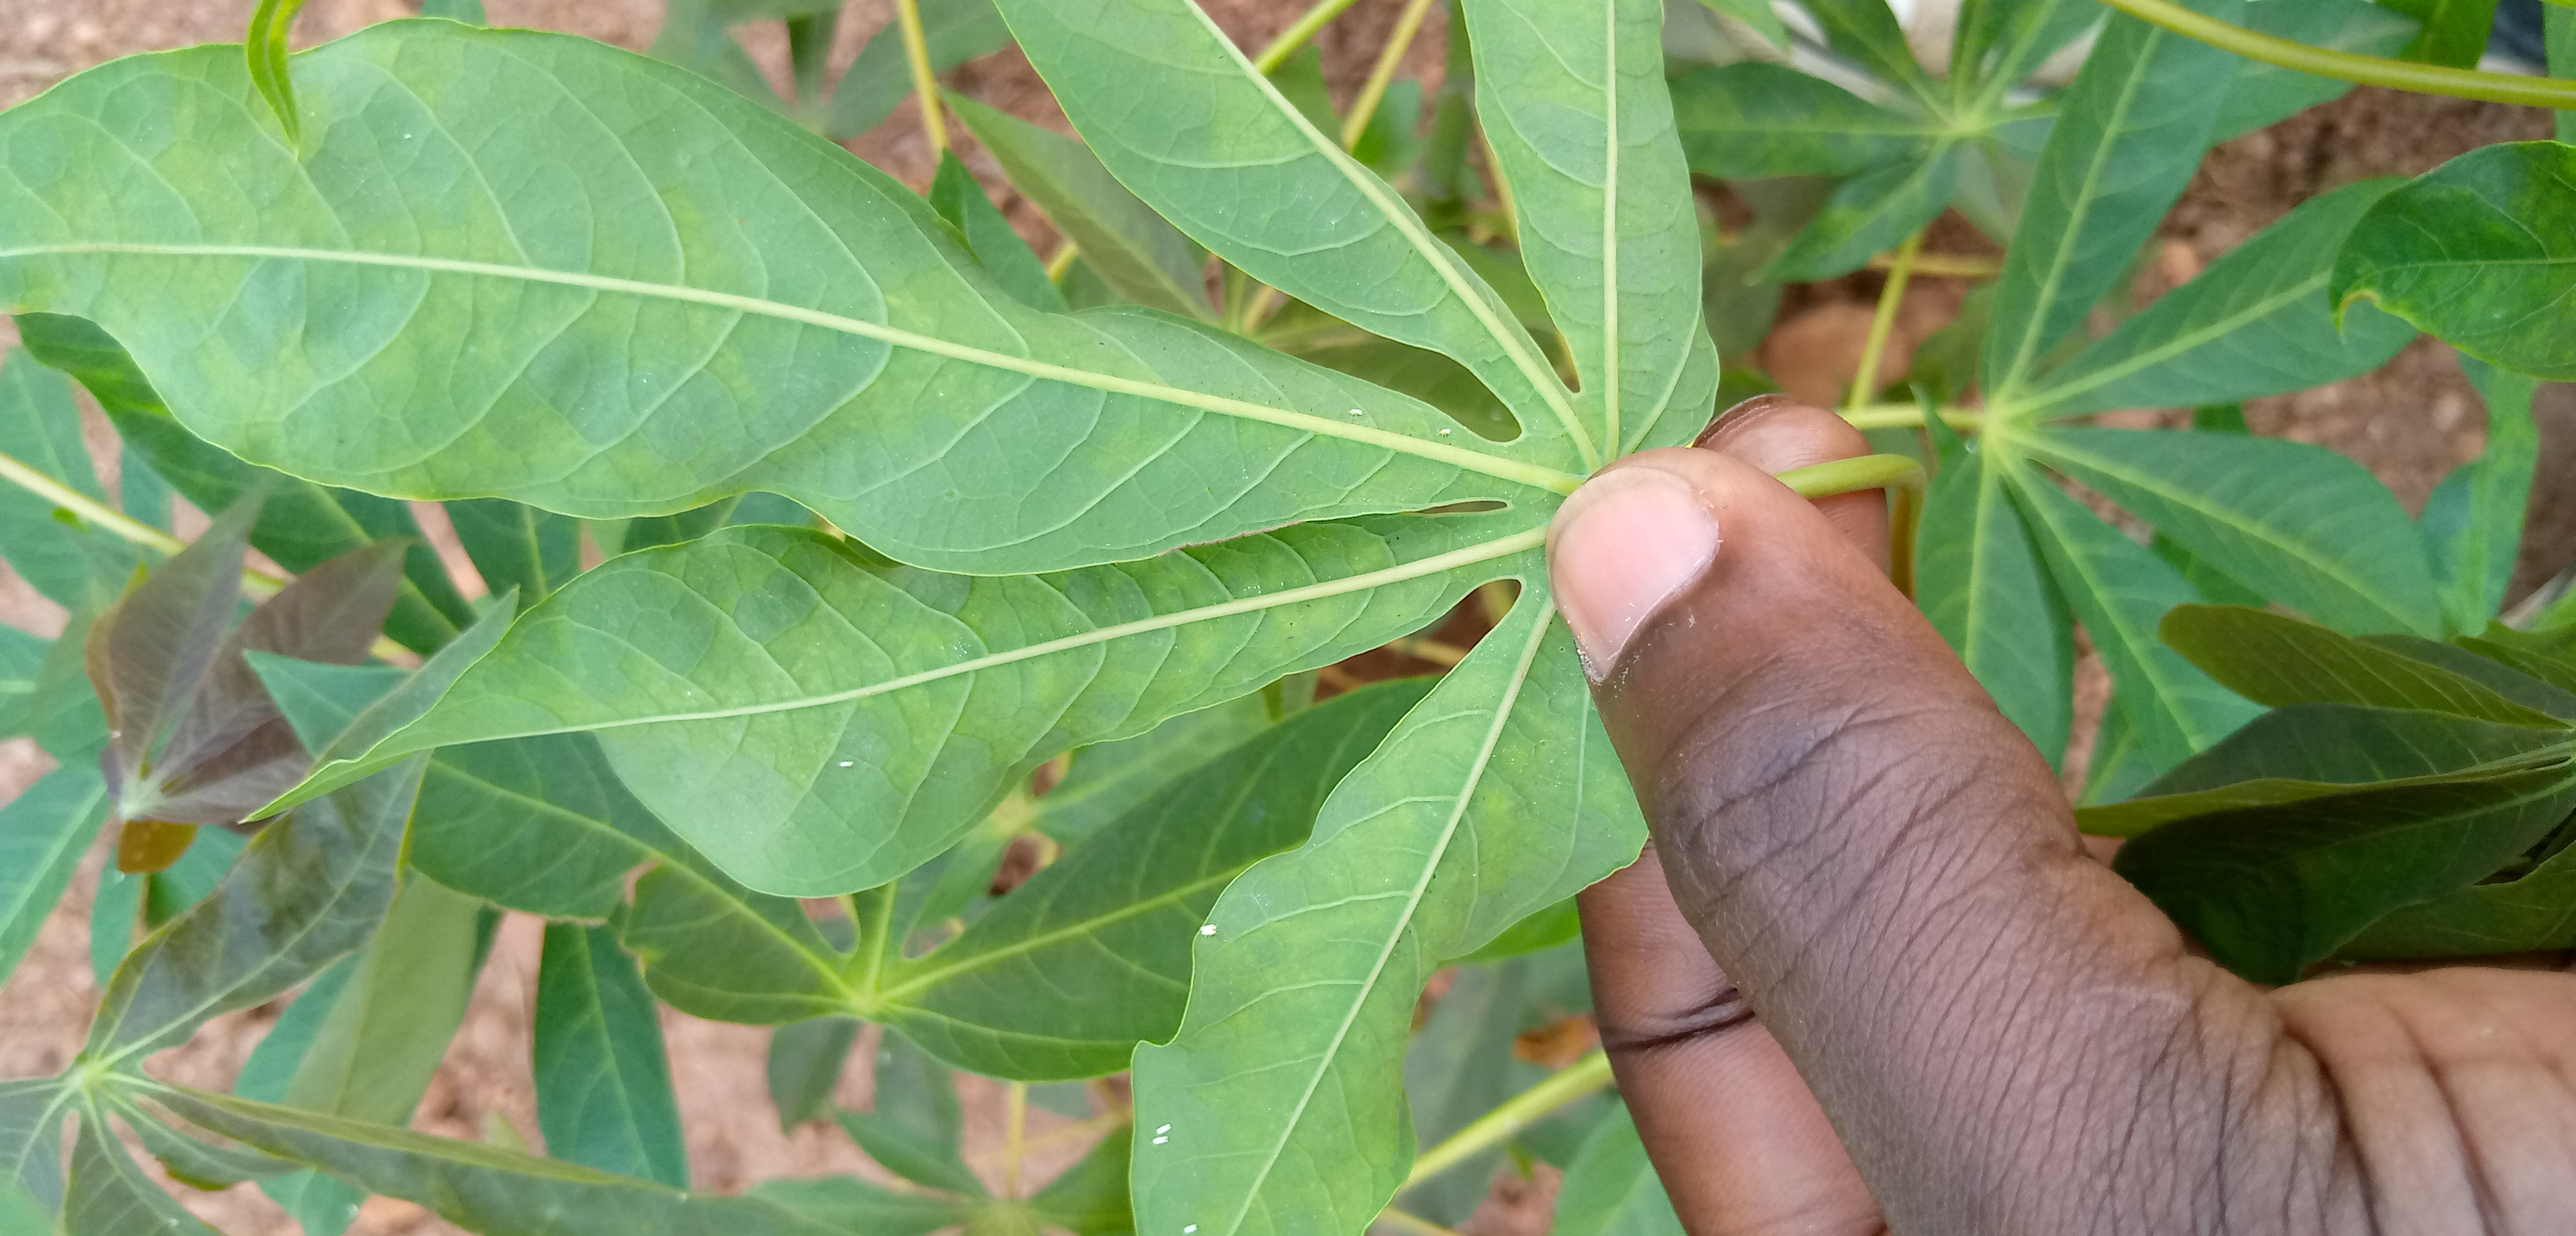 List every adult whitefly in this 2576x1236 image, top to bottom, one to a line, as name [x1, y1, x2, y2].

whitefly [1347, 406, 1365, 418]
whitefly [1437, 424, 1452, 439]
whitefly [837, 757, 857, 769]
whitefly [1198, 921, 1216, 930]
whitefly [1200, 928, 1217, 937]
whitefly [1153, 1121, 1174, 1134]
whitefly [1151, 1134, 1169, 1145]
whitefly [1180, 1221, 1200, 1235]